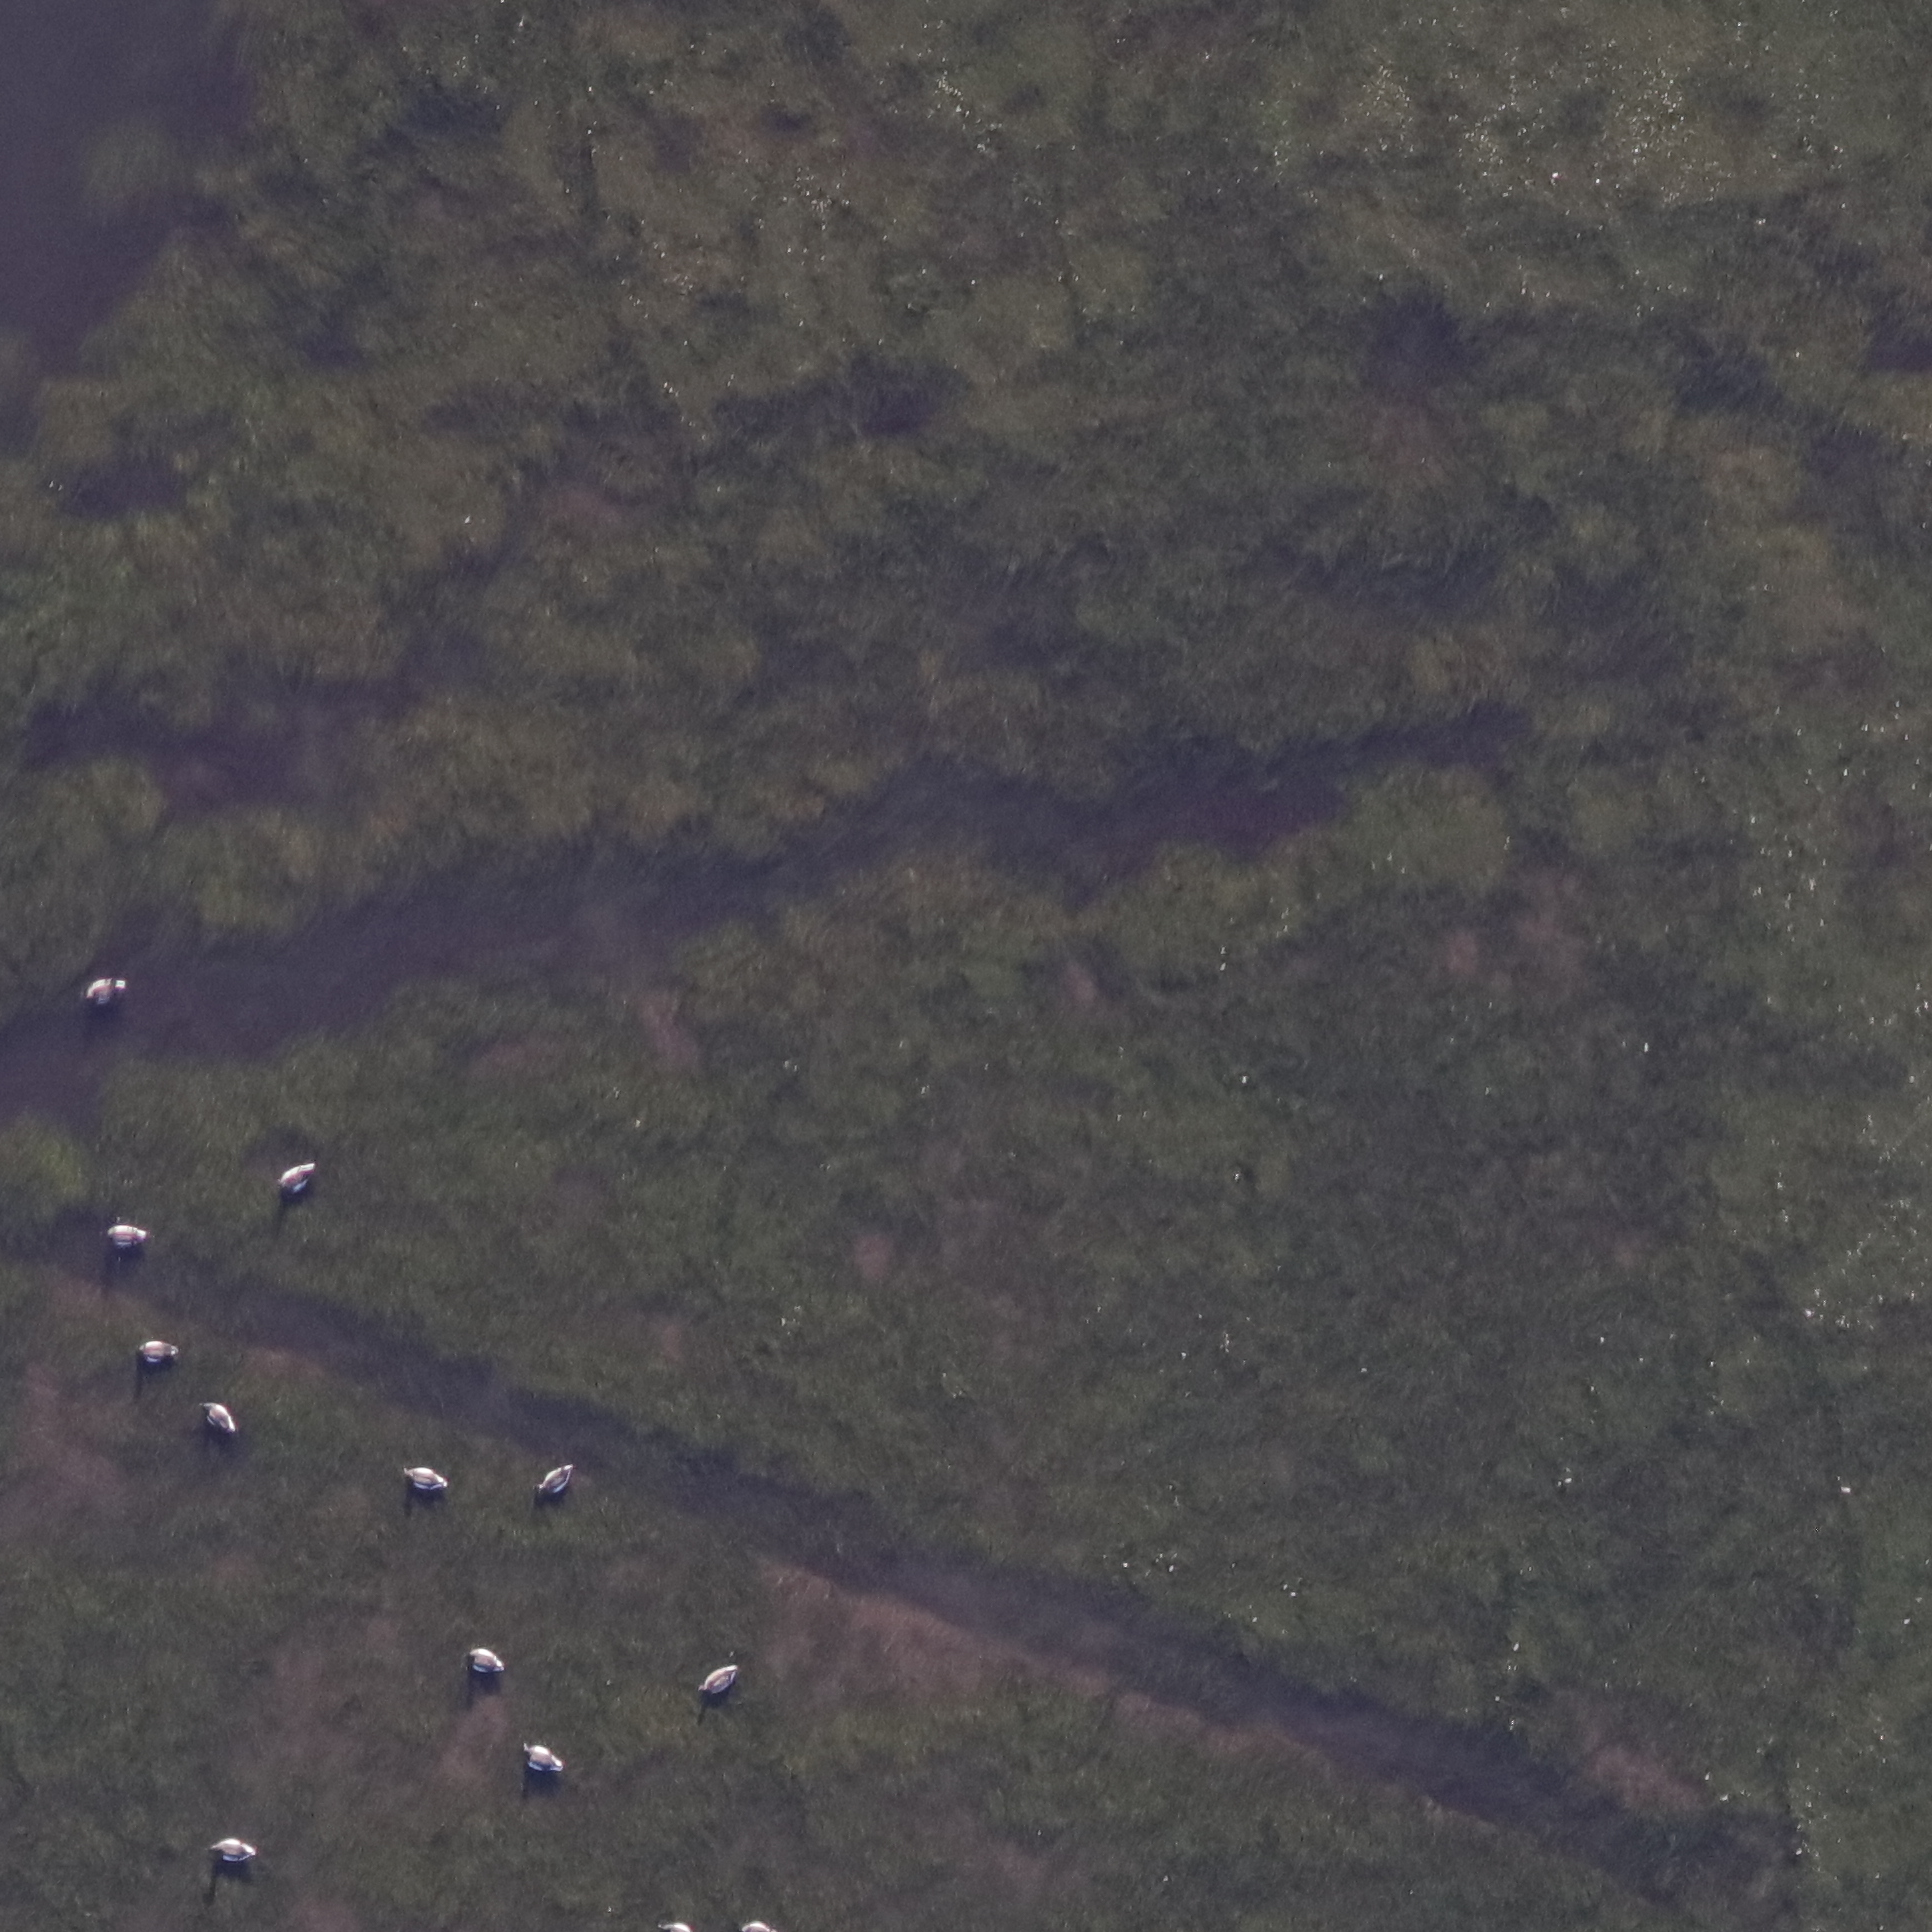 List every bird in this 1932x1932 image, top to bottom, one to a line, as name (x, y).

brant (103, 990)
brant (297, 1179)
brant (126, 1236)
brant (155, 1352)
brant (218, 1418)
brant (425, 1479)
brant (555, 1480)
brant (483, 1661)
brant (719, 1681)
brant (542, 1759)
brant (233, 1850)